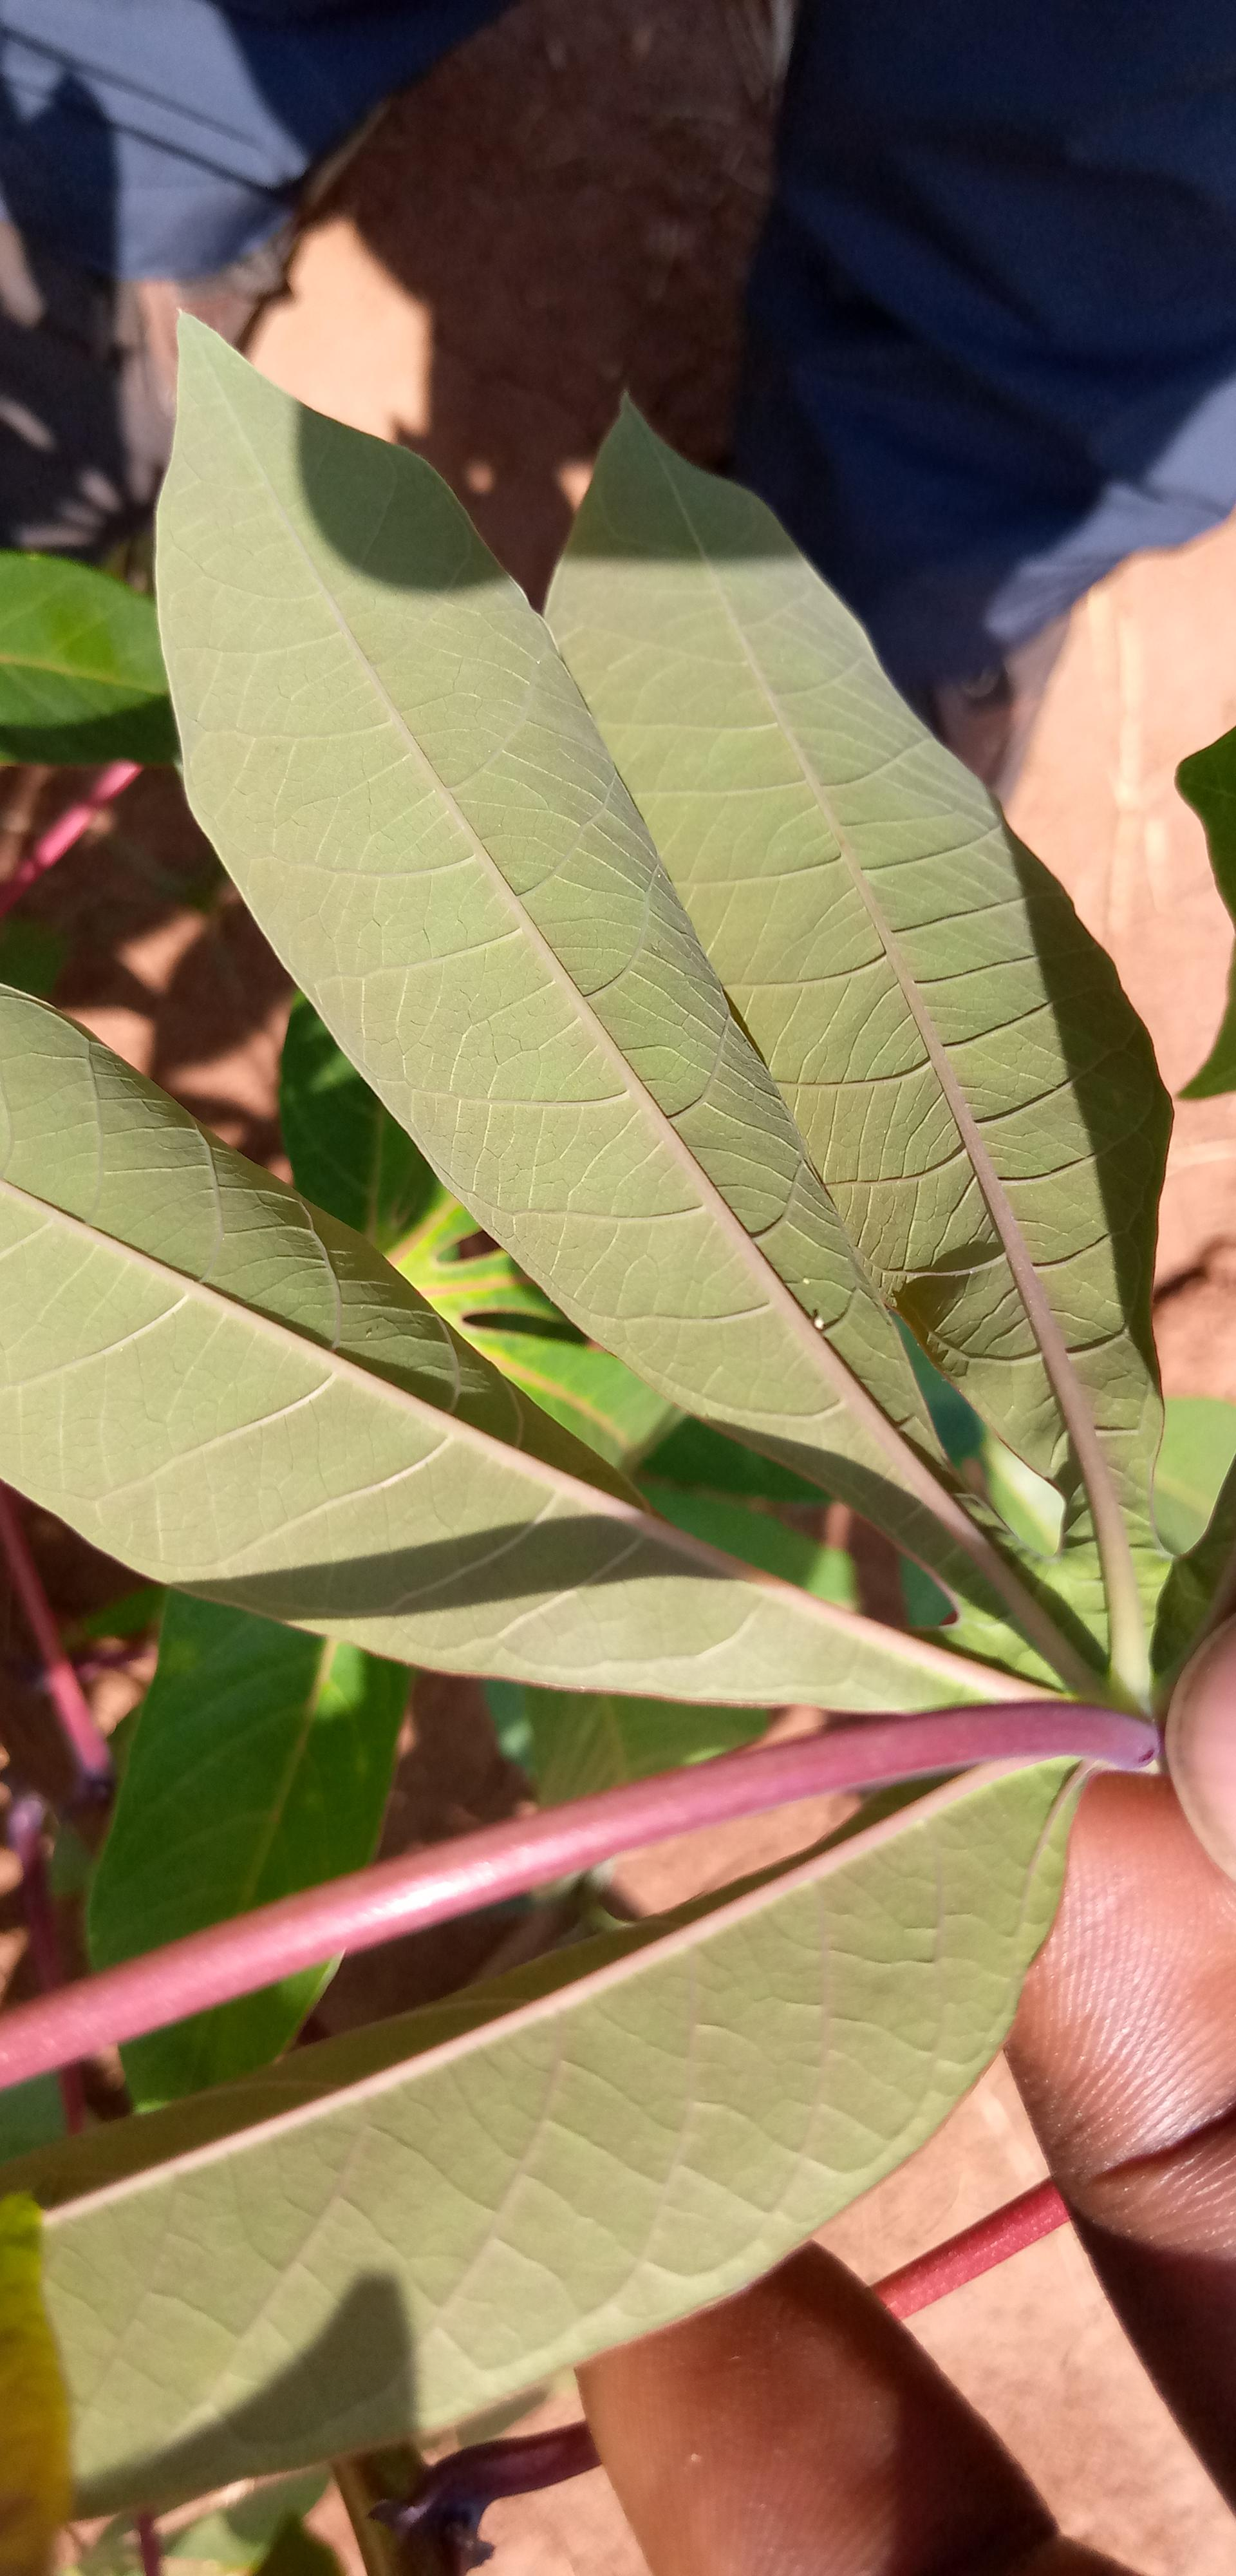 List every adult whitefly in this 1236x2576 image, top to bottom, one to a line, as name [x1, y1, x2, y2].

whitefly [805, 1304, 832, 1343]